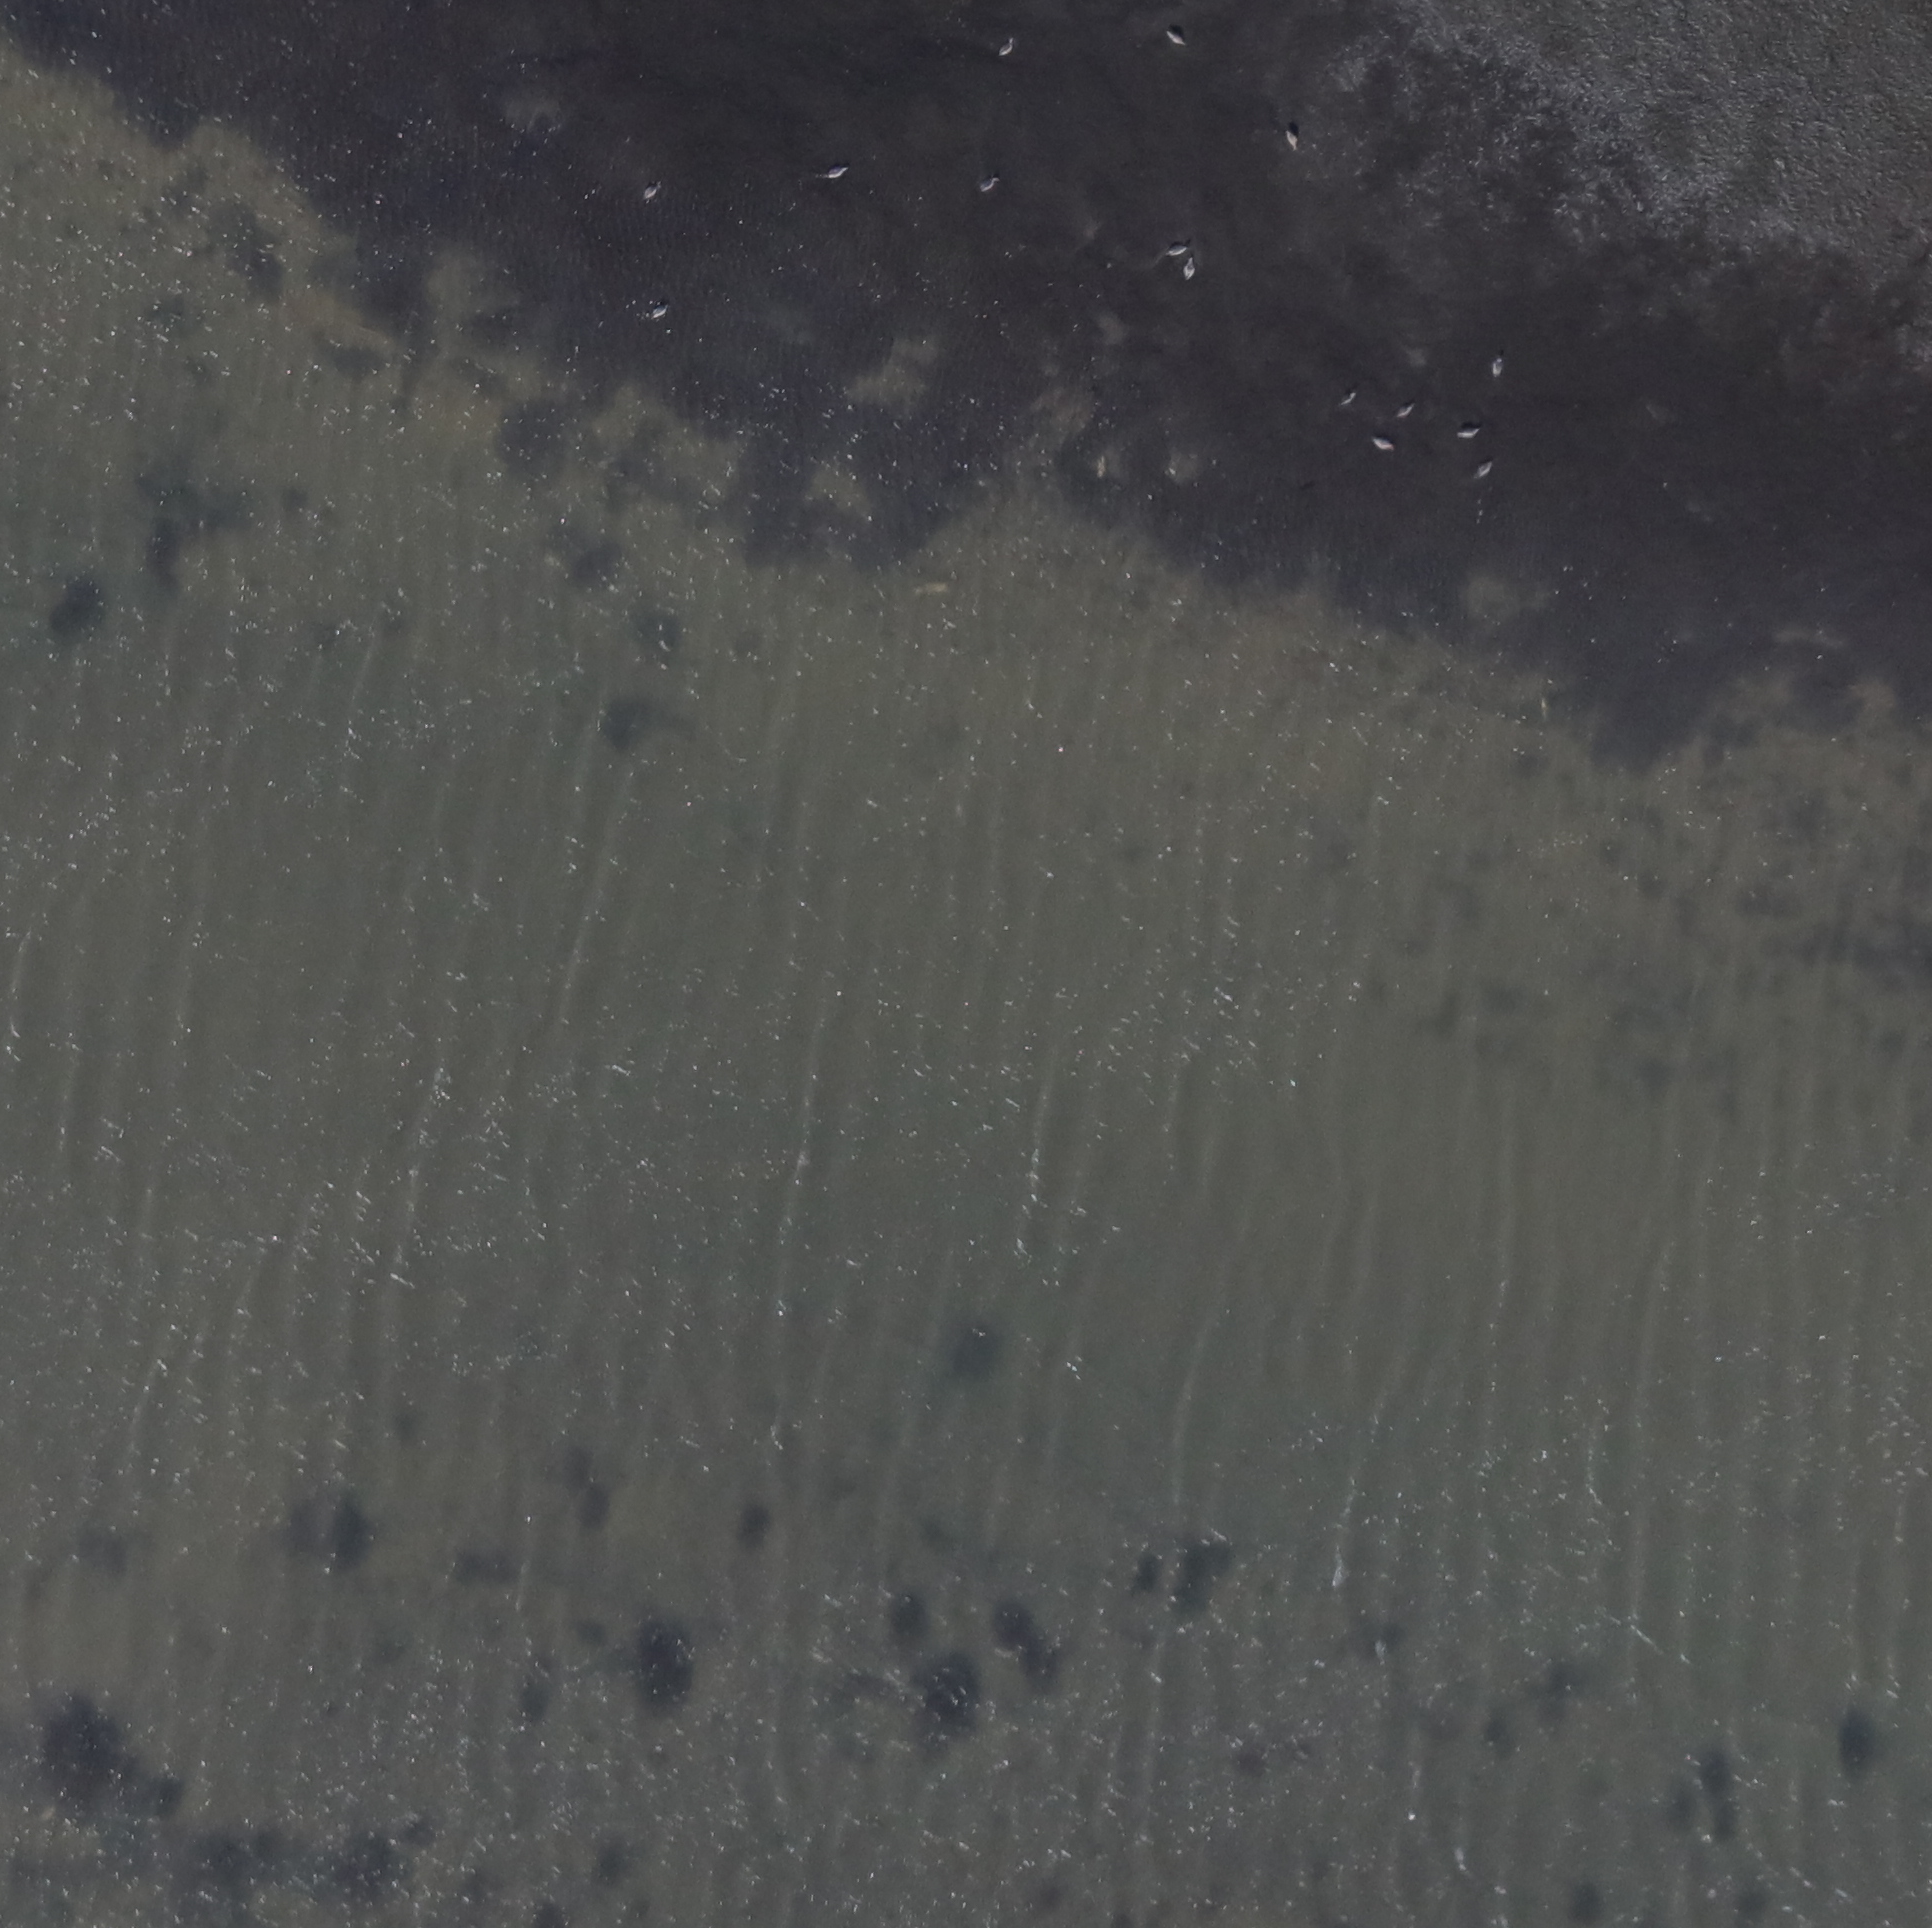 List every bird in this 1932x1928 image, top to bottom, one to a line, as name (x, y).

other bird (1180, 36)
other bird (1005, 49)
other bird (1292, 142)
other bird (838, 167)
other bird (994, 184)
other bird (651, 186)
other bird (1174, 245)
other bird (1191, 268)
other bird (658, 307)
other bird (1494, 369)
other bird (1348, 396)
other bird (1406, 412)
other bird (1468, 433)
other bird (1380, 445)
other bird (1482, 468)